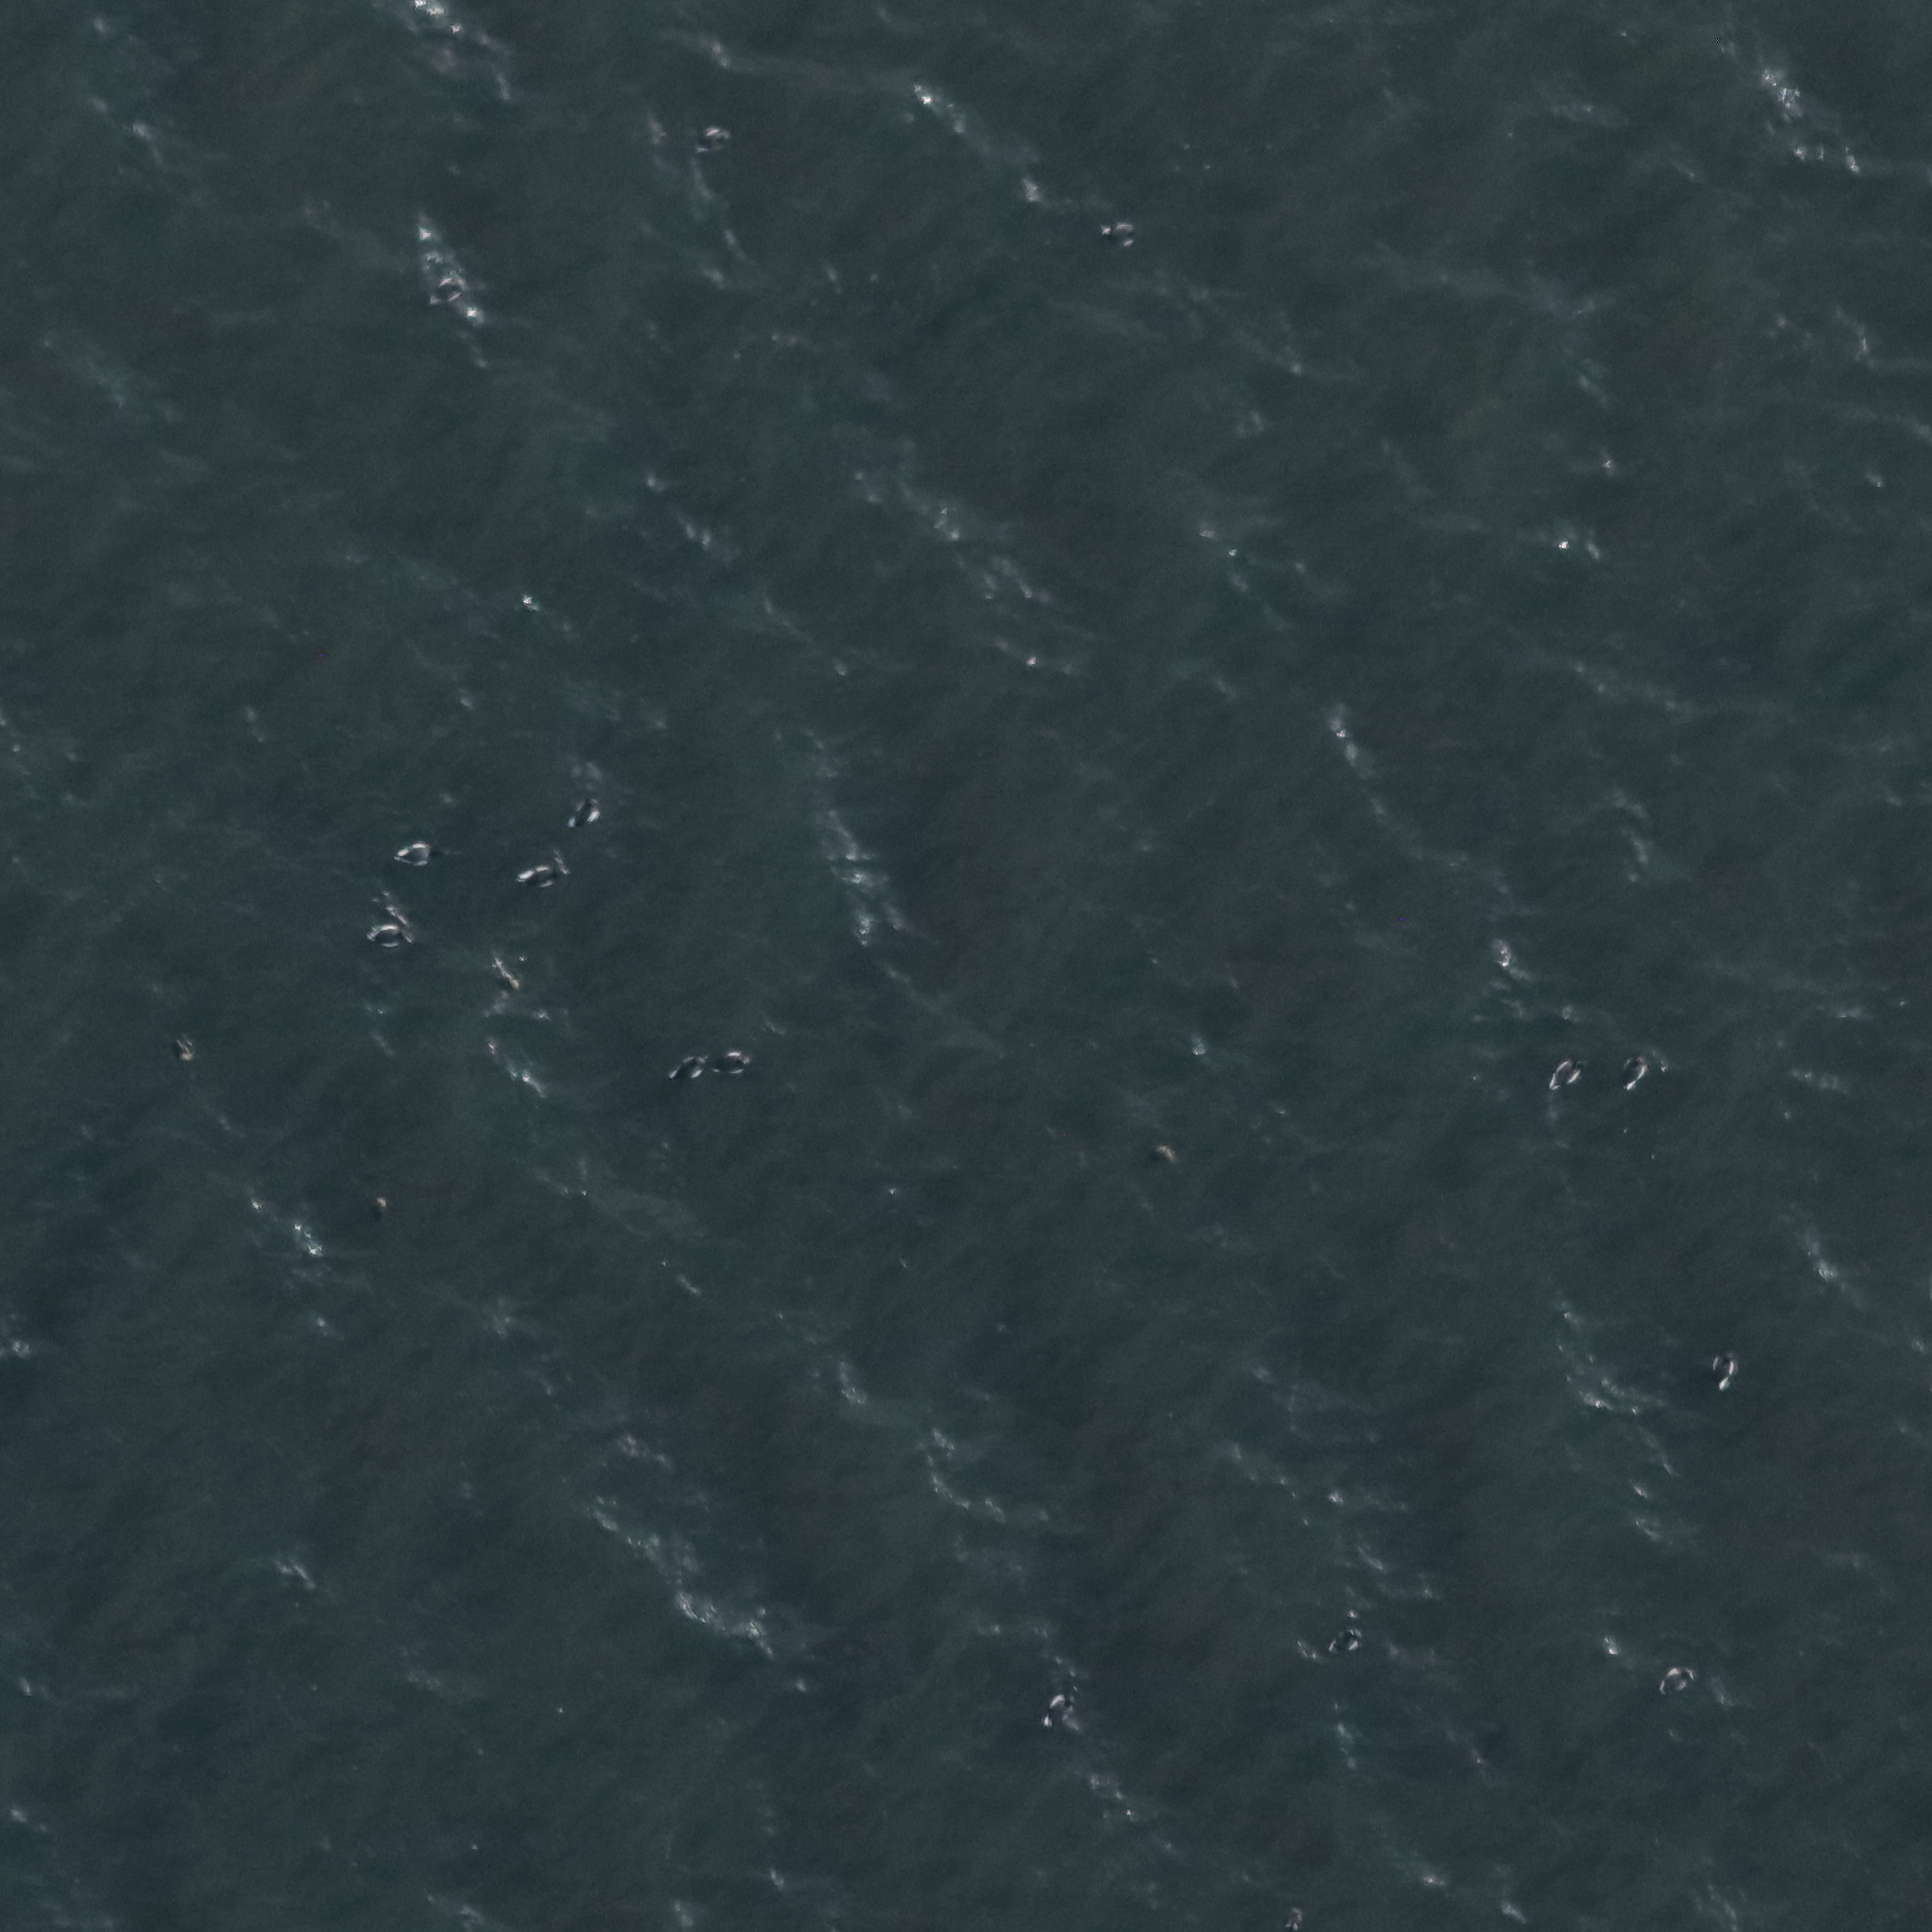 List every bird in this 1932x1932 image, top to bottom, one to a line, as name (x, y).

brant (715, 139)
brant (1121, 234)
brant (450, 291)
brant (585, 809)
brant (420, 853)
brant (541, 879)
brant (393, 936)
brant (503, 978)
other bird (185, 1051)
brant (730, 1066)
brant (689, 1067)
brant (1635, 1072)
brant (1566, 1075)
other bird (379, 1207)
brant (1723, 1370)
brant (1675, 1680)
brant (1061, 1709)